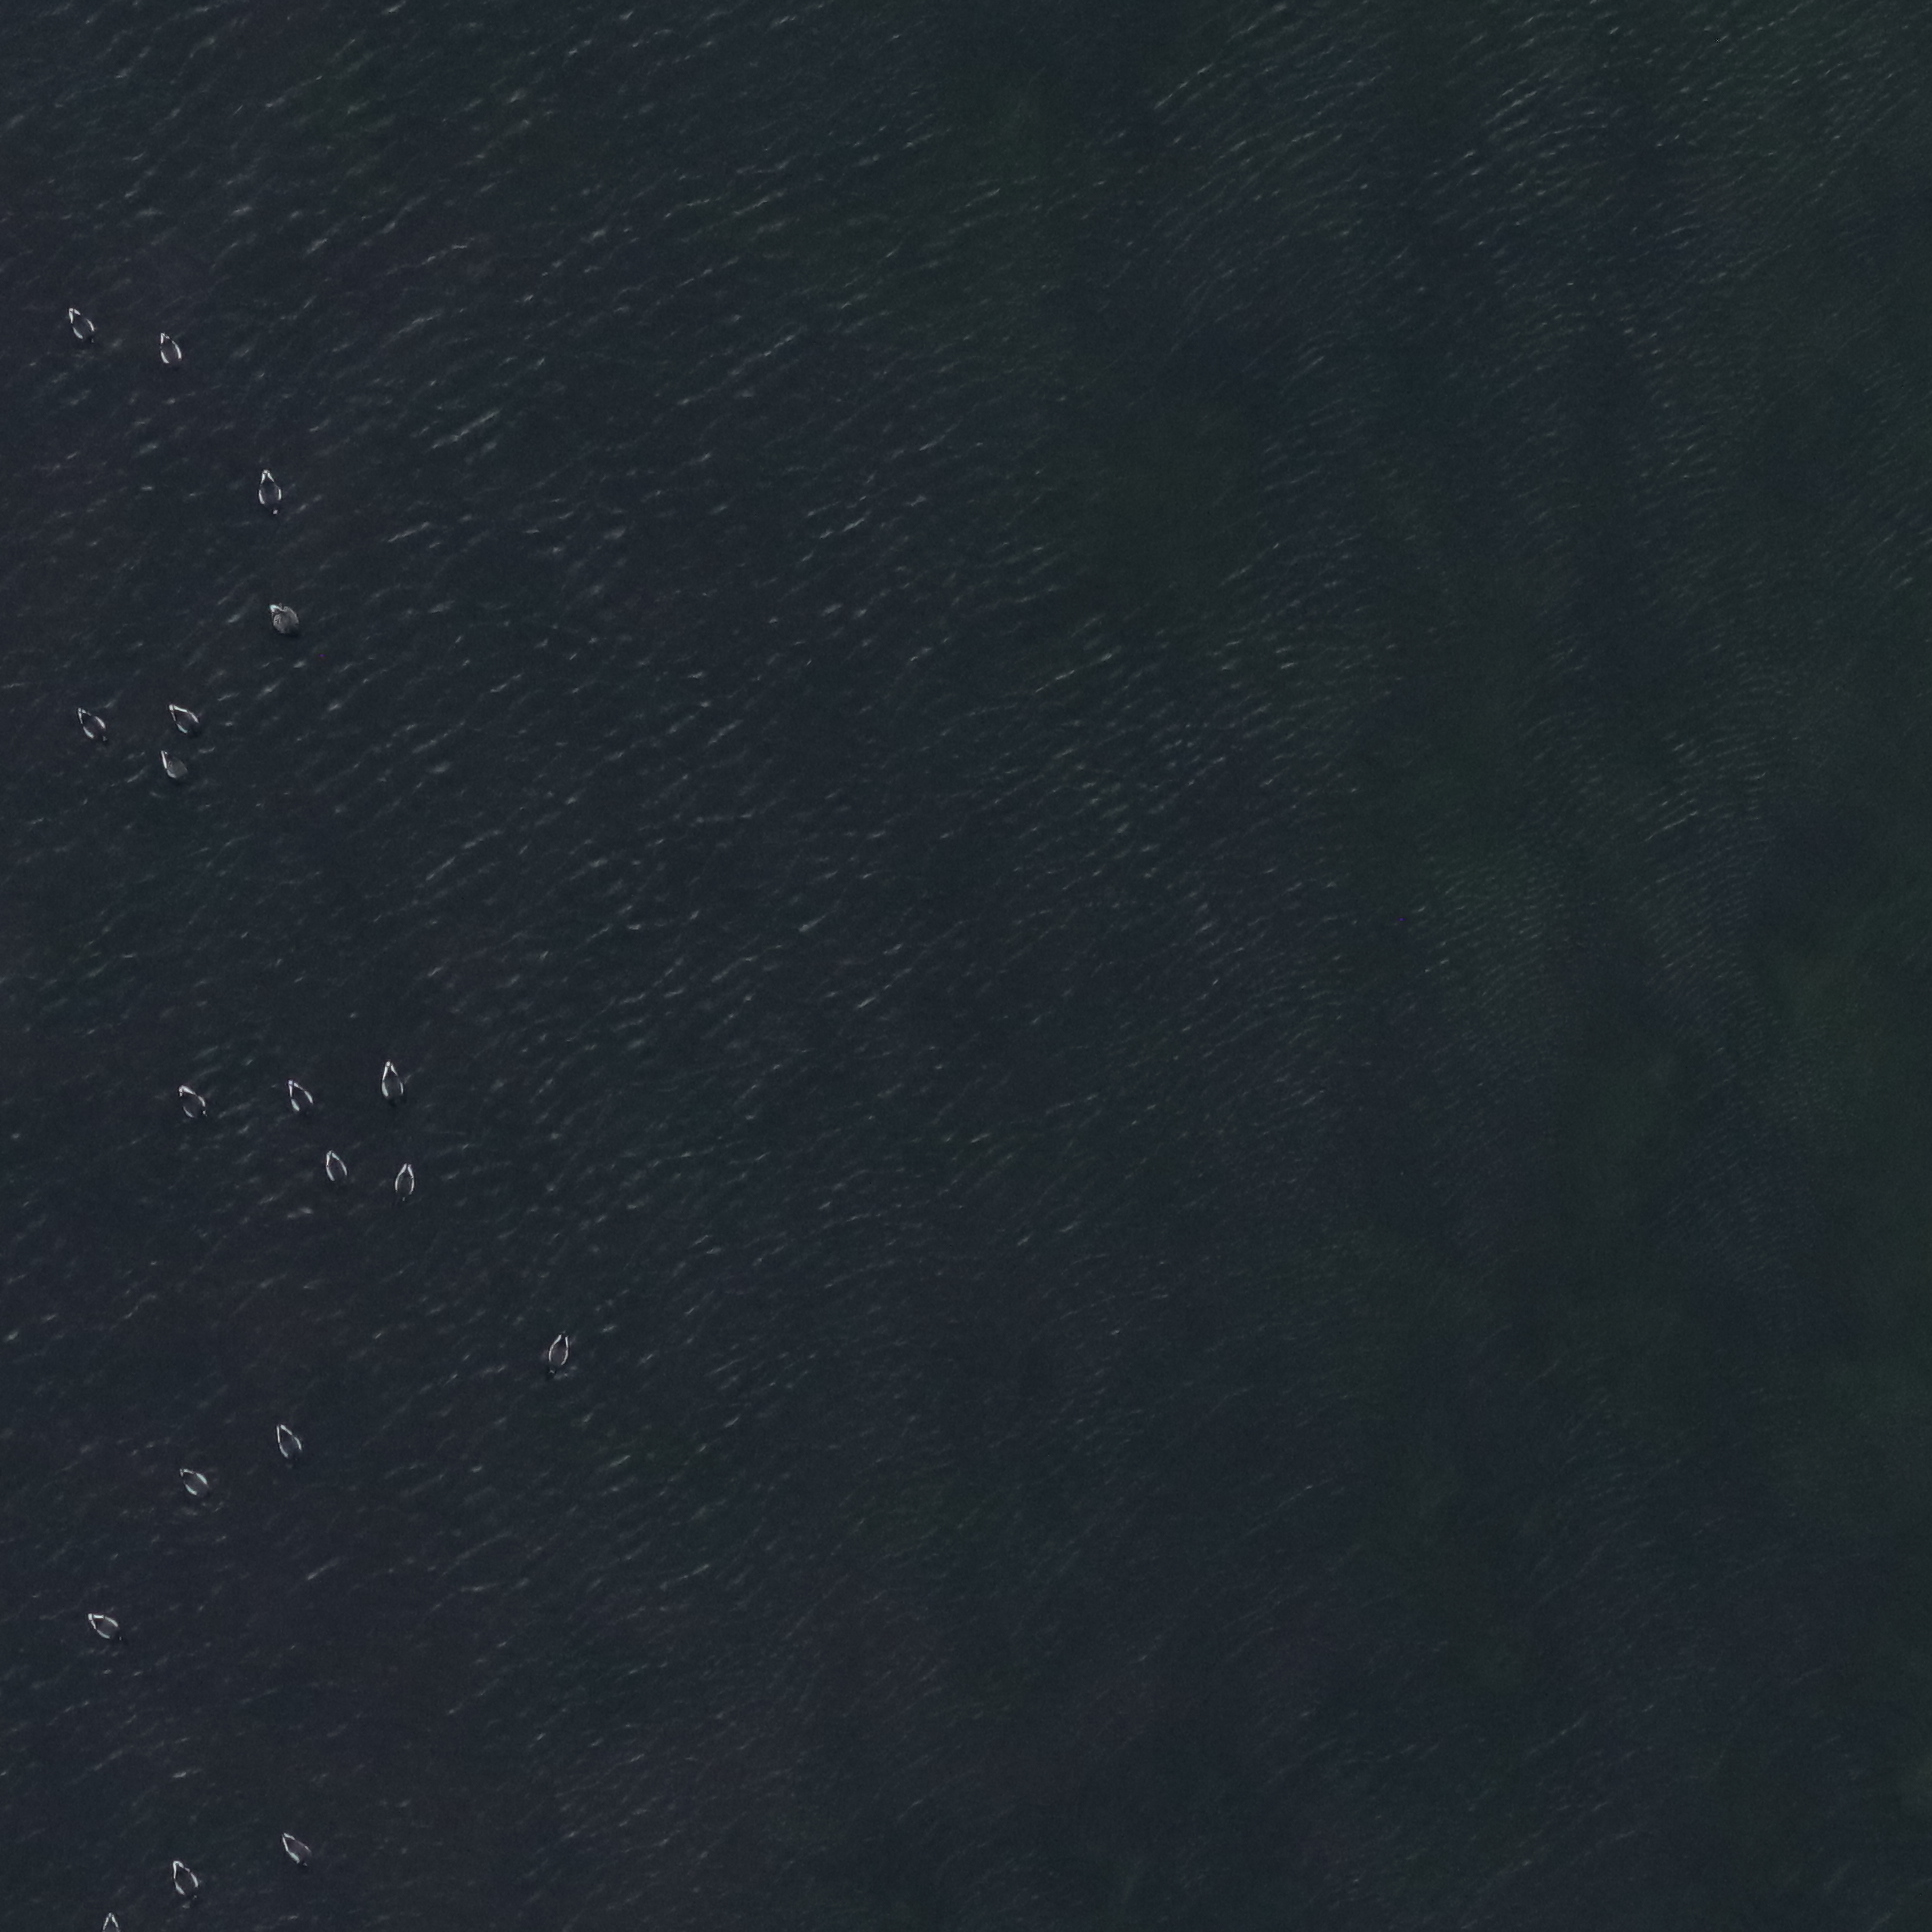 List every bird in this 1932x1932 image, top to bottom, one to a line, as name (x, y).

brant (83, 326)
brant (170, 349)
brant (269, 489)
brant (285, 619)
brant (186, 719)
brant (93, 725)
brant (173, 765)
brant (392, 1084)
brant (302, 1097)
brant (193, 1102)
brant (337, 1169)
brant (401, 1182)
brant (557, 1354)
brant (288, 1445)
brant (196, 1484)
brant (105, 1627)
brant (297, 1851)
brant (186, 1881)